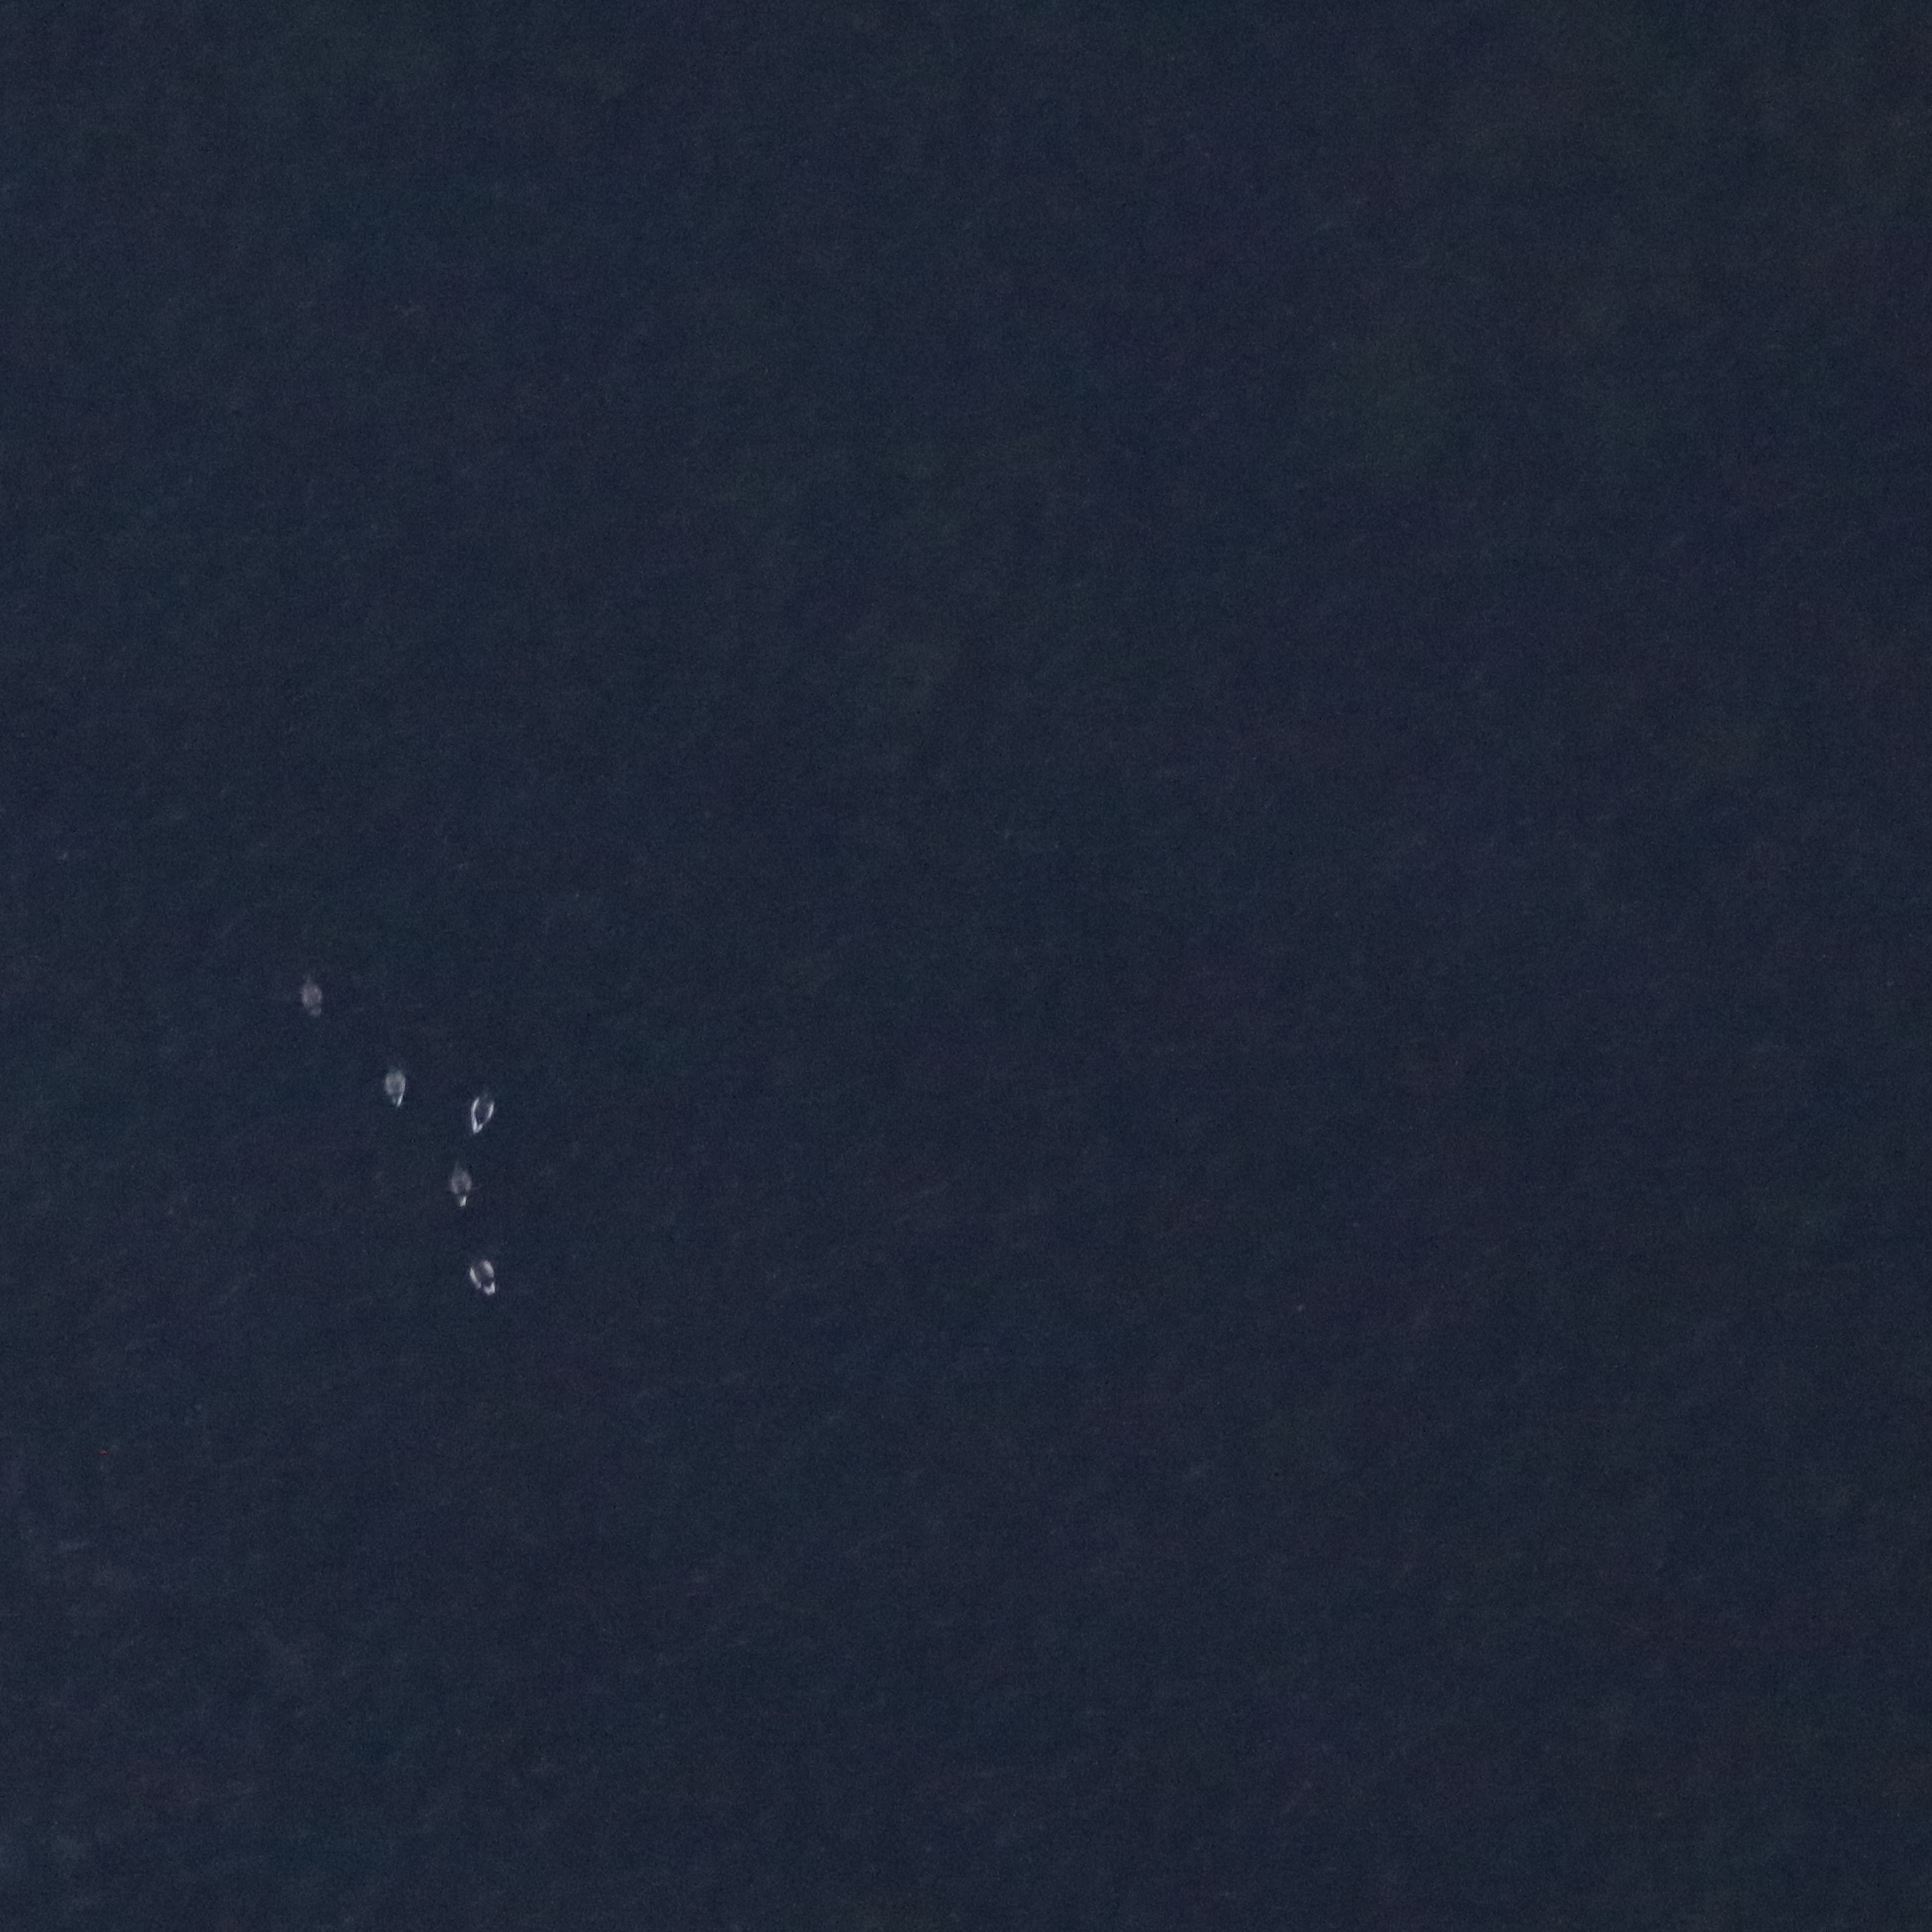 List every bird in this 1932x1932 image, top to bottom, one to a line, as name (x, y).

brant (312, 998)
brant (395, 1085)
brant (483, 1111)
brant (463, 1183)
brant (483, 1274)